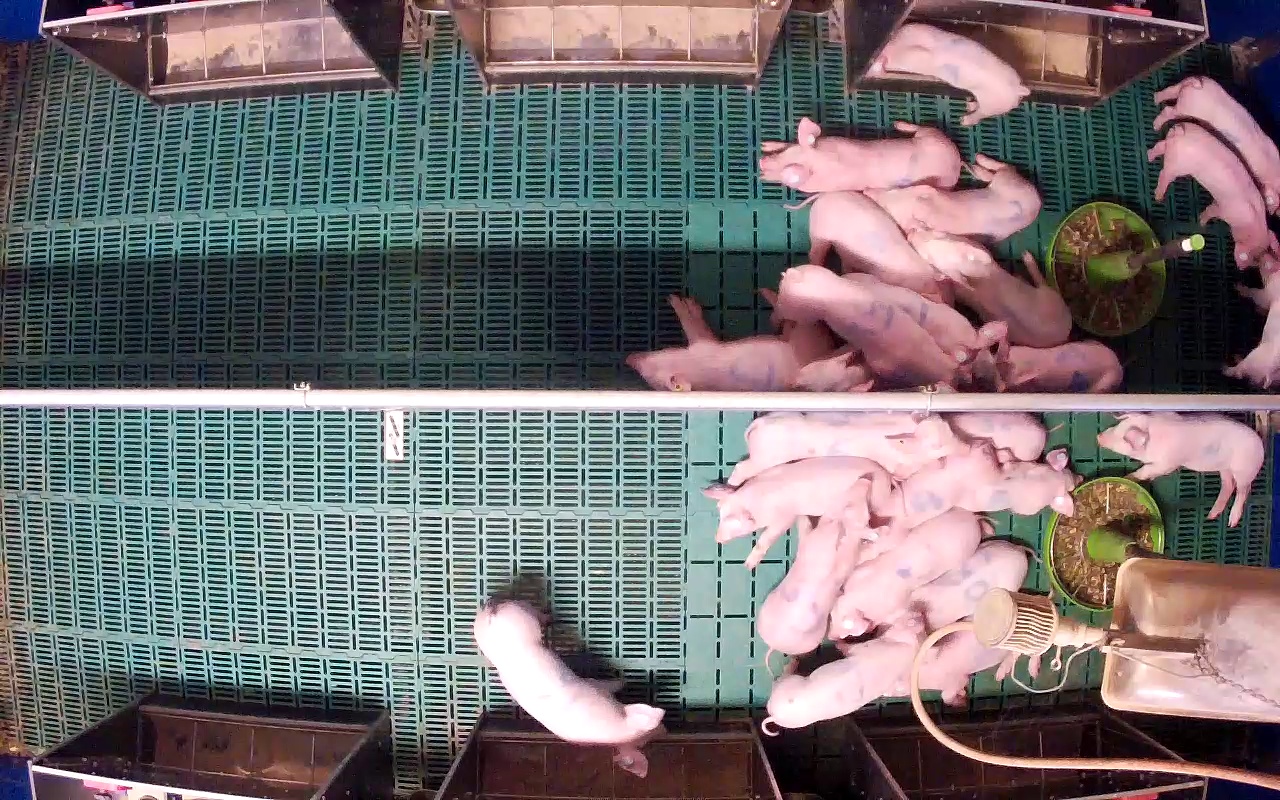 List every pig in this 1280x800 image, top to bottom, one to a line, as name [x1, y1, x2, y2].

pig [862, 22, 1032, 127]
pig [1150, 74, 1280, 162]
pig [757, 116, 968, 196]
pig [1145, 121, 1278, 267]
pig [863, 152, 1044, 246]
pig [783, 191, 957, 311]
pig [907, 227, 1075, 348]
pig [1221, 252, 1279, 388]
pig [770, 263, 983, 393]
pig [840, 273, 1009, 393]
pig [623, 288, 837, 392]
pig [993, 336, 1125, 394]
pig [790, 342, 876, 393]
pig [726, 410, 970, 491]
pig [1096, 411, 1265, 528]
pig [939, 412, 1064, 463]
pig [856, 438, 1019, 567]
pig [954, 446, 1084, 518]
pig [702, 455, 908, 572]
pig [755, 477, 881, 678]
pig [826, 506, 997, 643]
pig [876, 538, 1045, 638]
pig [473, 599, 668, 776]
pig [761, 610, 928, 737]
pig [882, 613, 1041, 707]